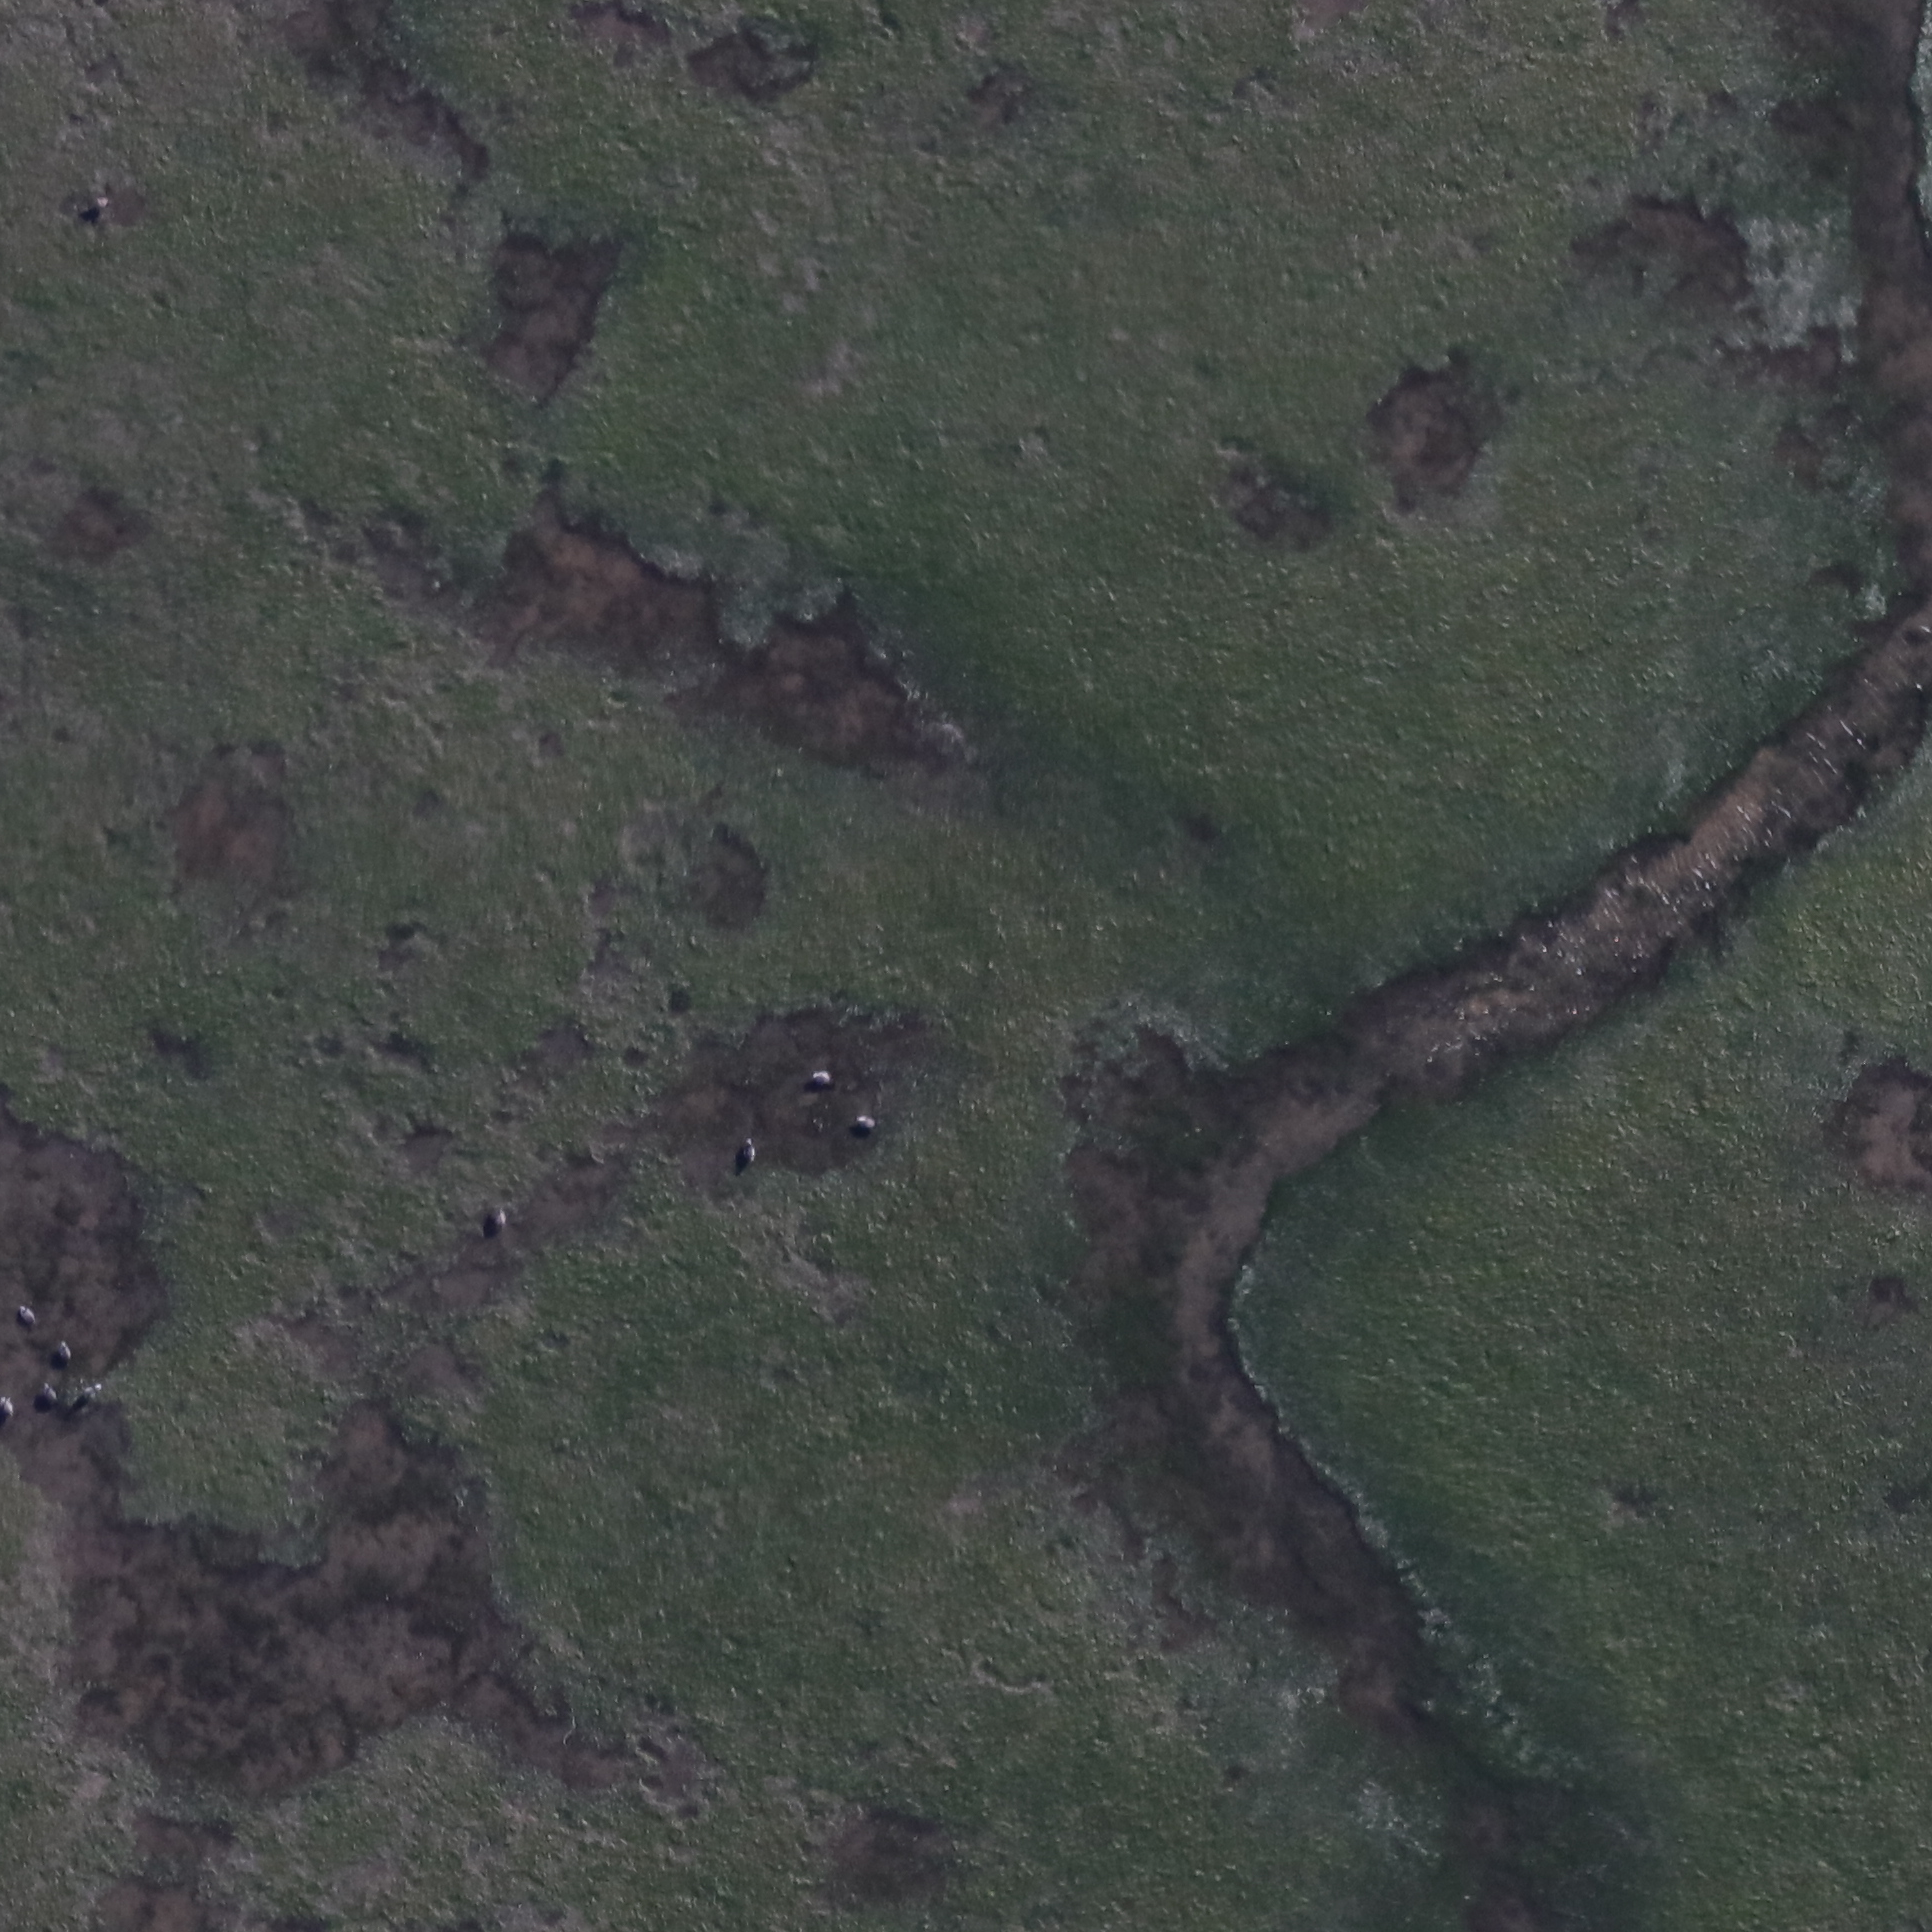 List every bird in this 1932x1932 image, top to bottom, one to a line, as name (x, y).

Canada goose (103, 203)
Canada goose (820, 1078)
Canada goose (870, 1122)
Canada goose (748, 1152)
Canada goose (502, 1218)
Canada goose (30, 1314)
Canada goose (62, 1351)
Canada goose (88, 1390)
Canada goose (48, 1395)
Canada goose (6, 1408)